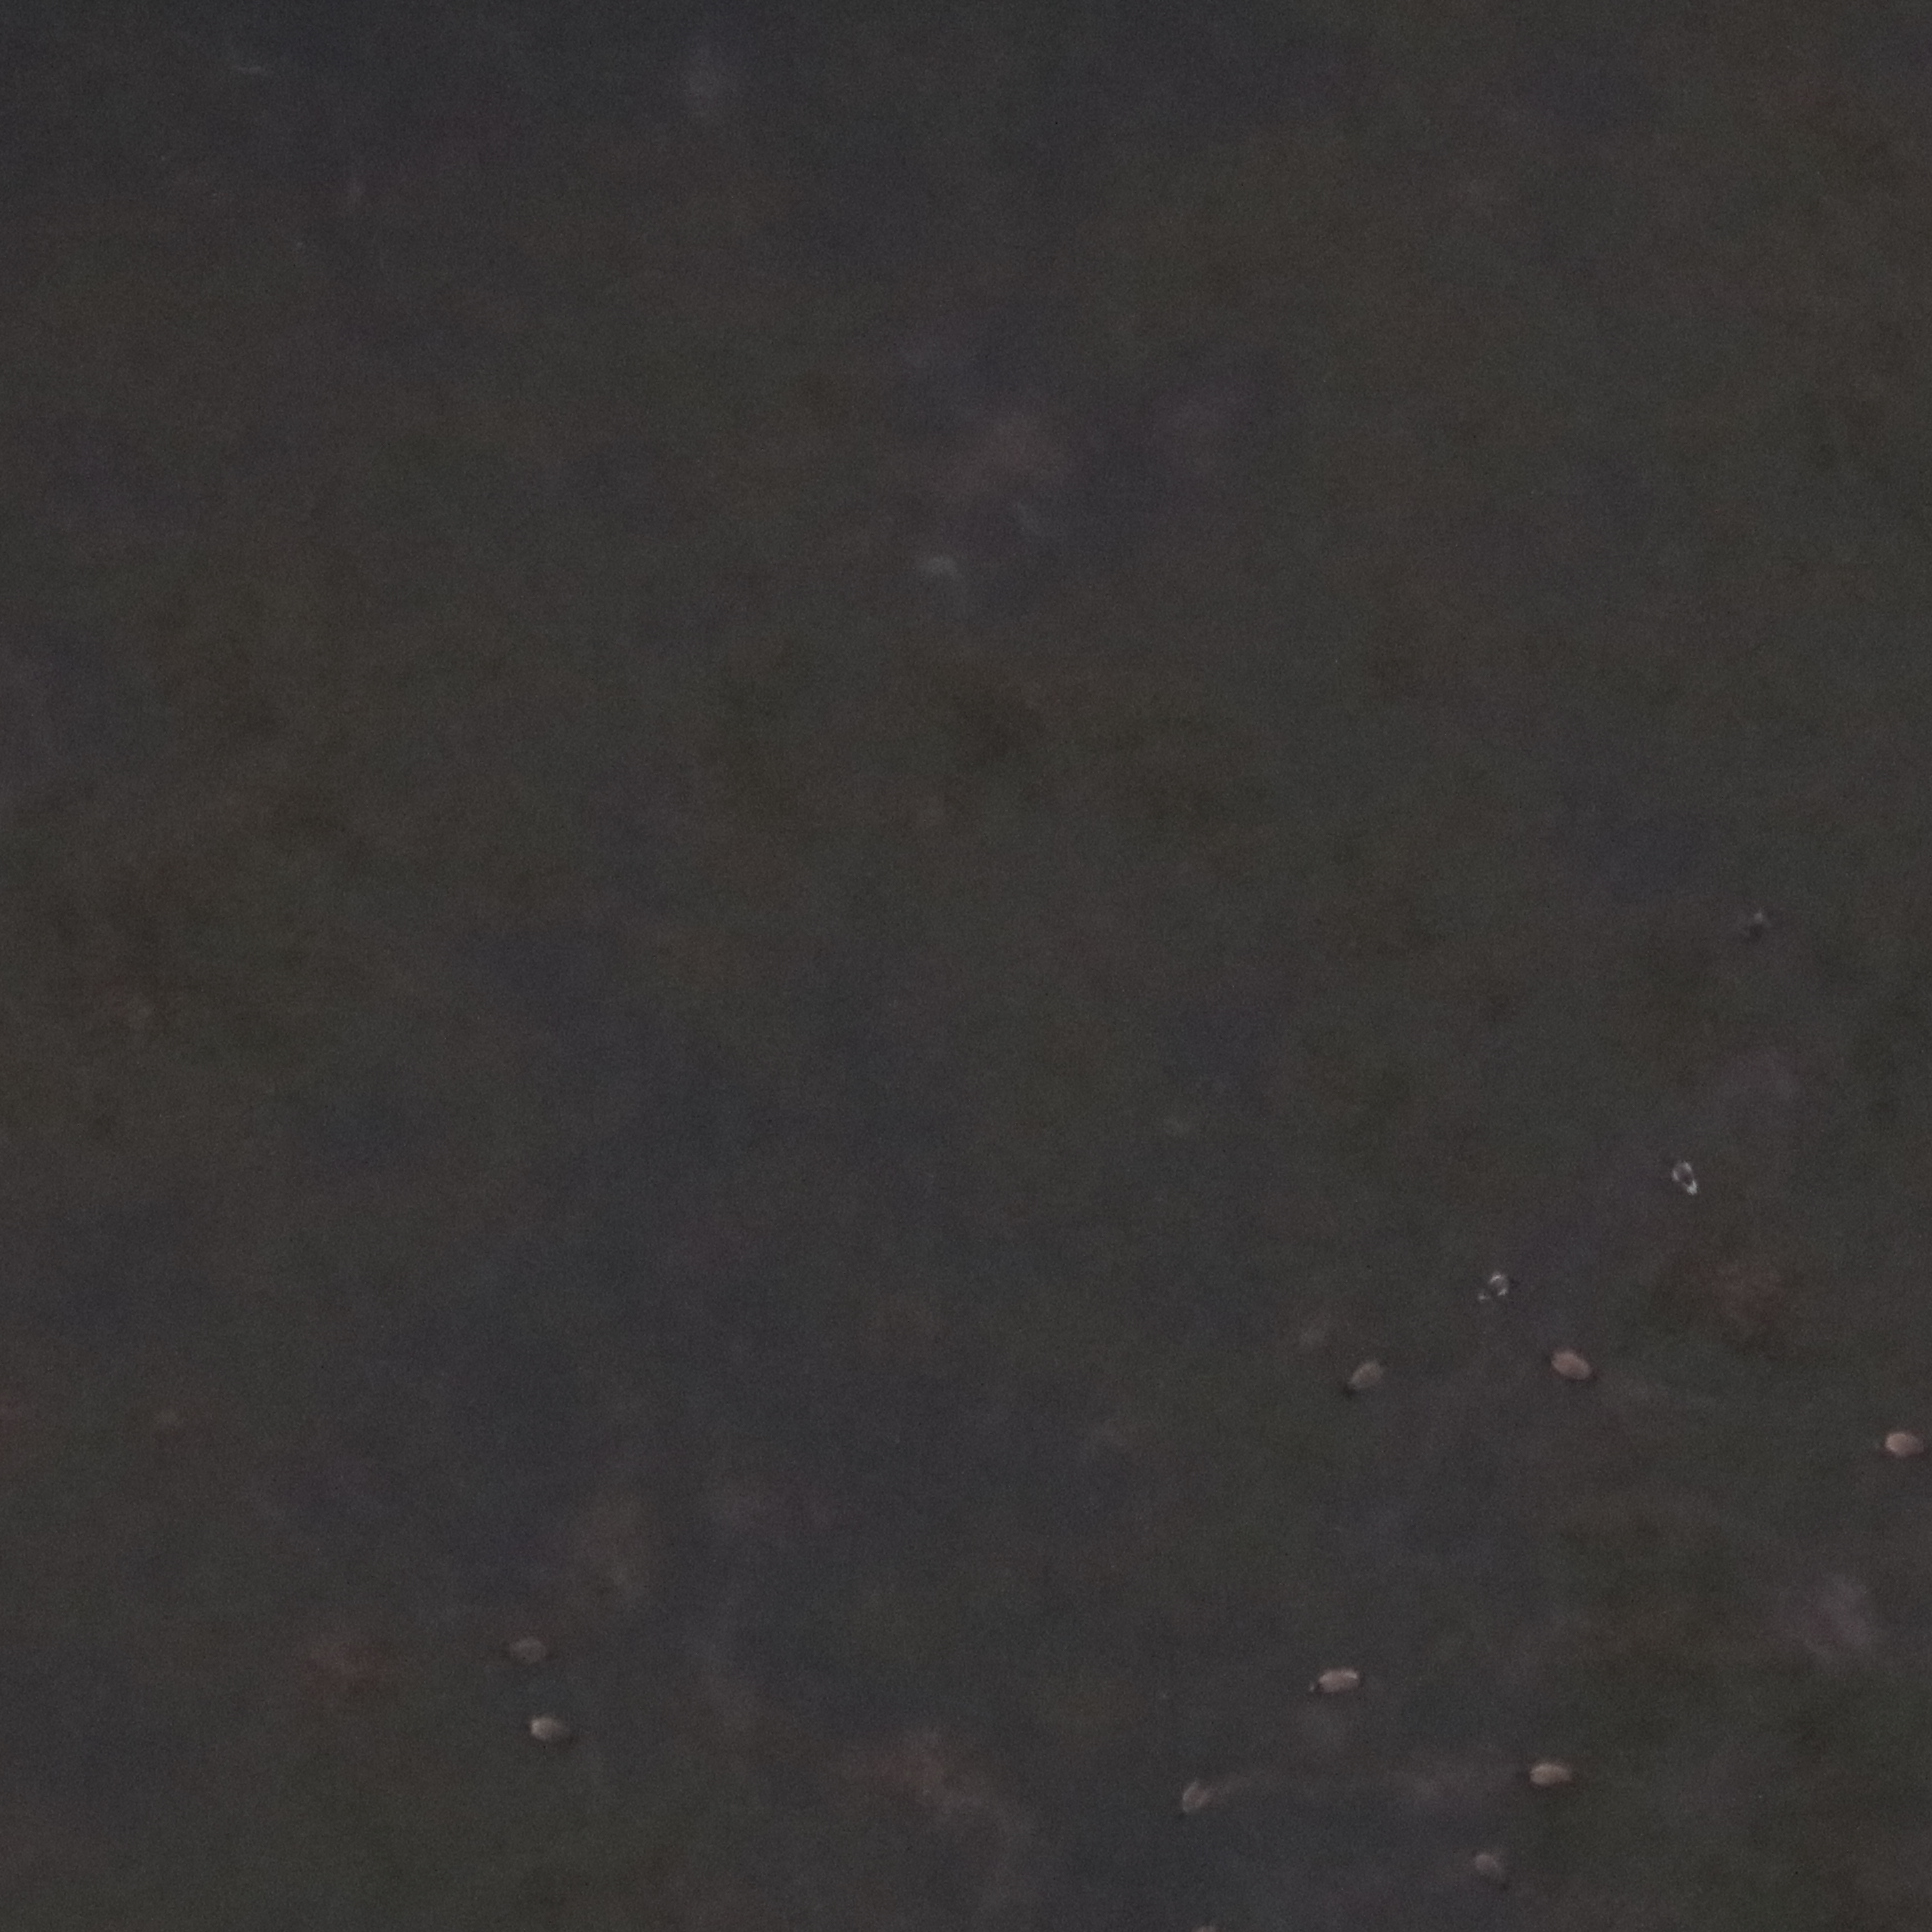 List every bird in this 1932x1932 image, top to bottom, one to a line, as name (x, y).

brant (1756, 926)
brant (1685, 1174)
brant (1499, 1286)
Canada goose (1569, 1365)
Canada goose (1366, 1377)
Canada goose (1904, 1443)
Canada goose (524, 1649)
Canada goose (1339, 1684)
Canada goose (547, 1733)
Canada goose (1551, 1774)
Canada goose (1196, 1798)
Canada goose (1485, 1870)